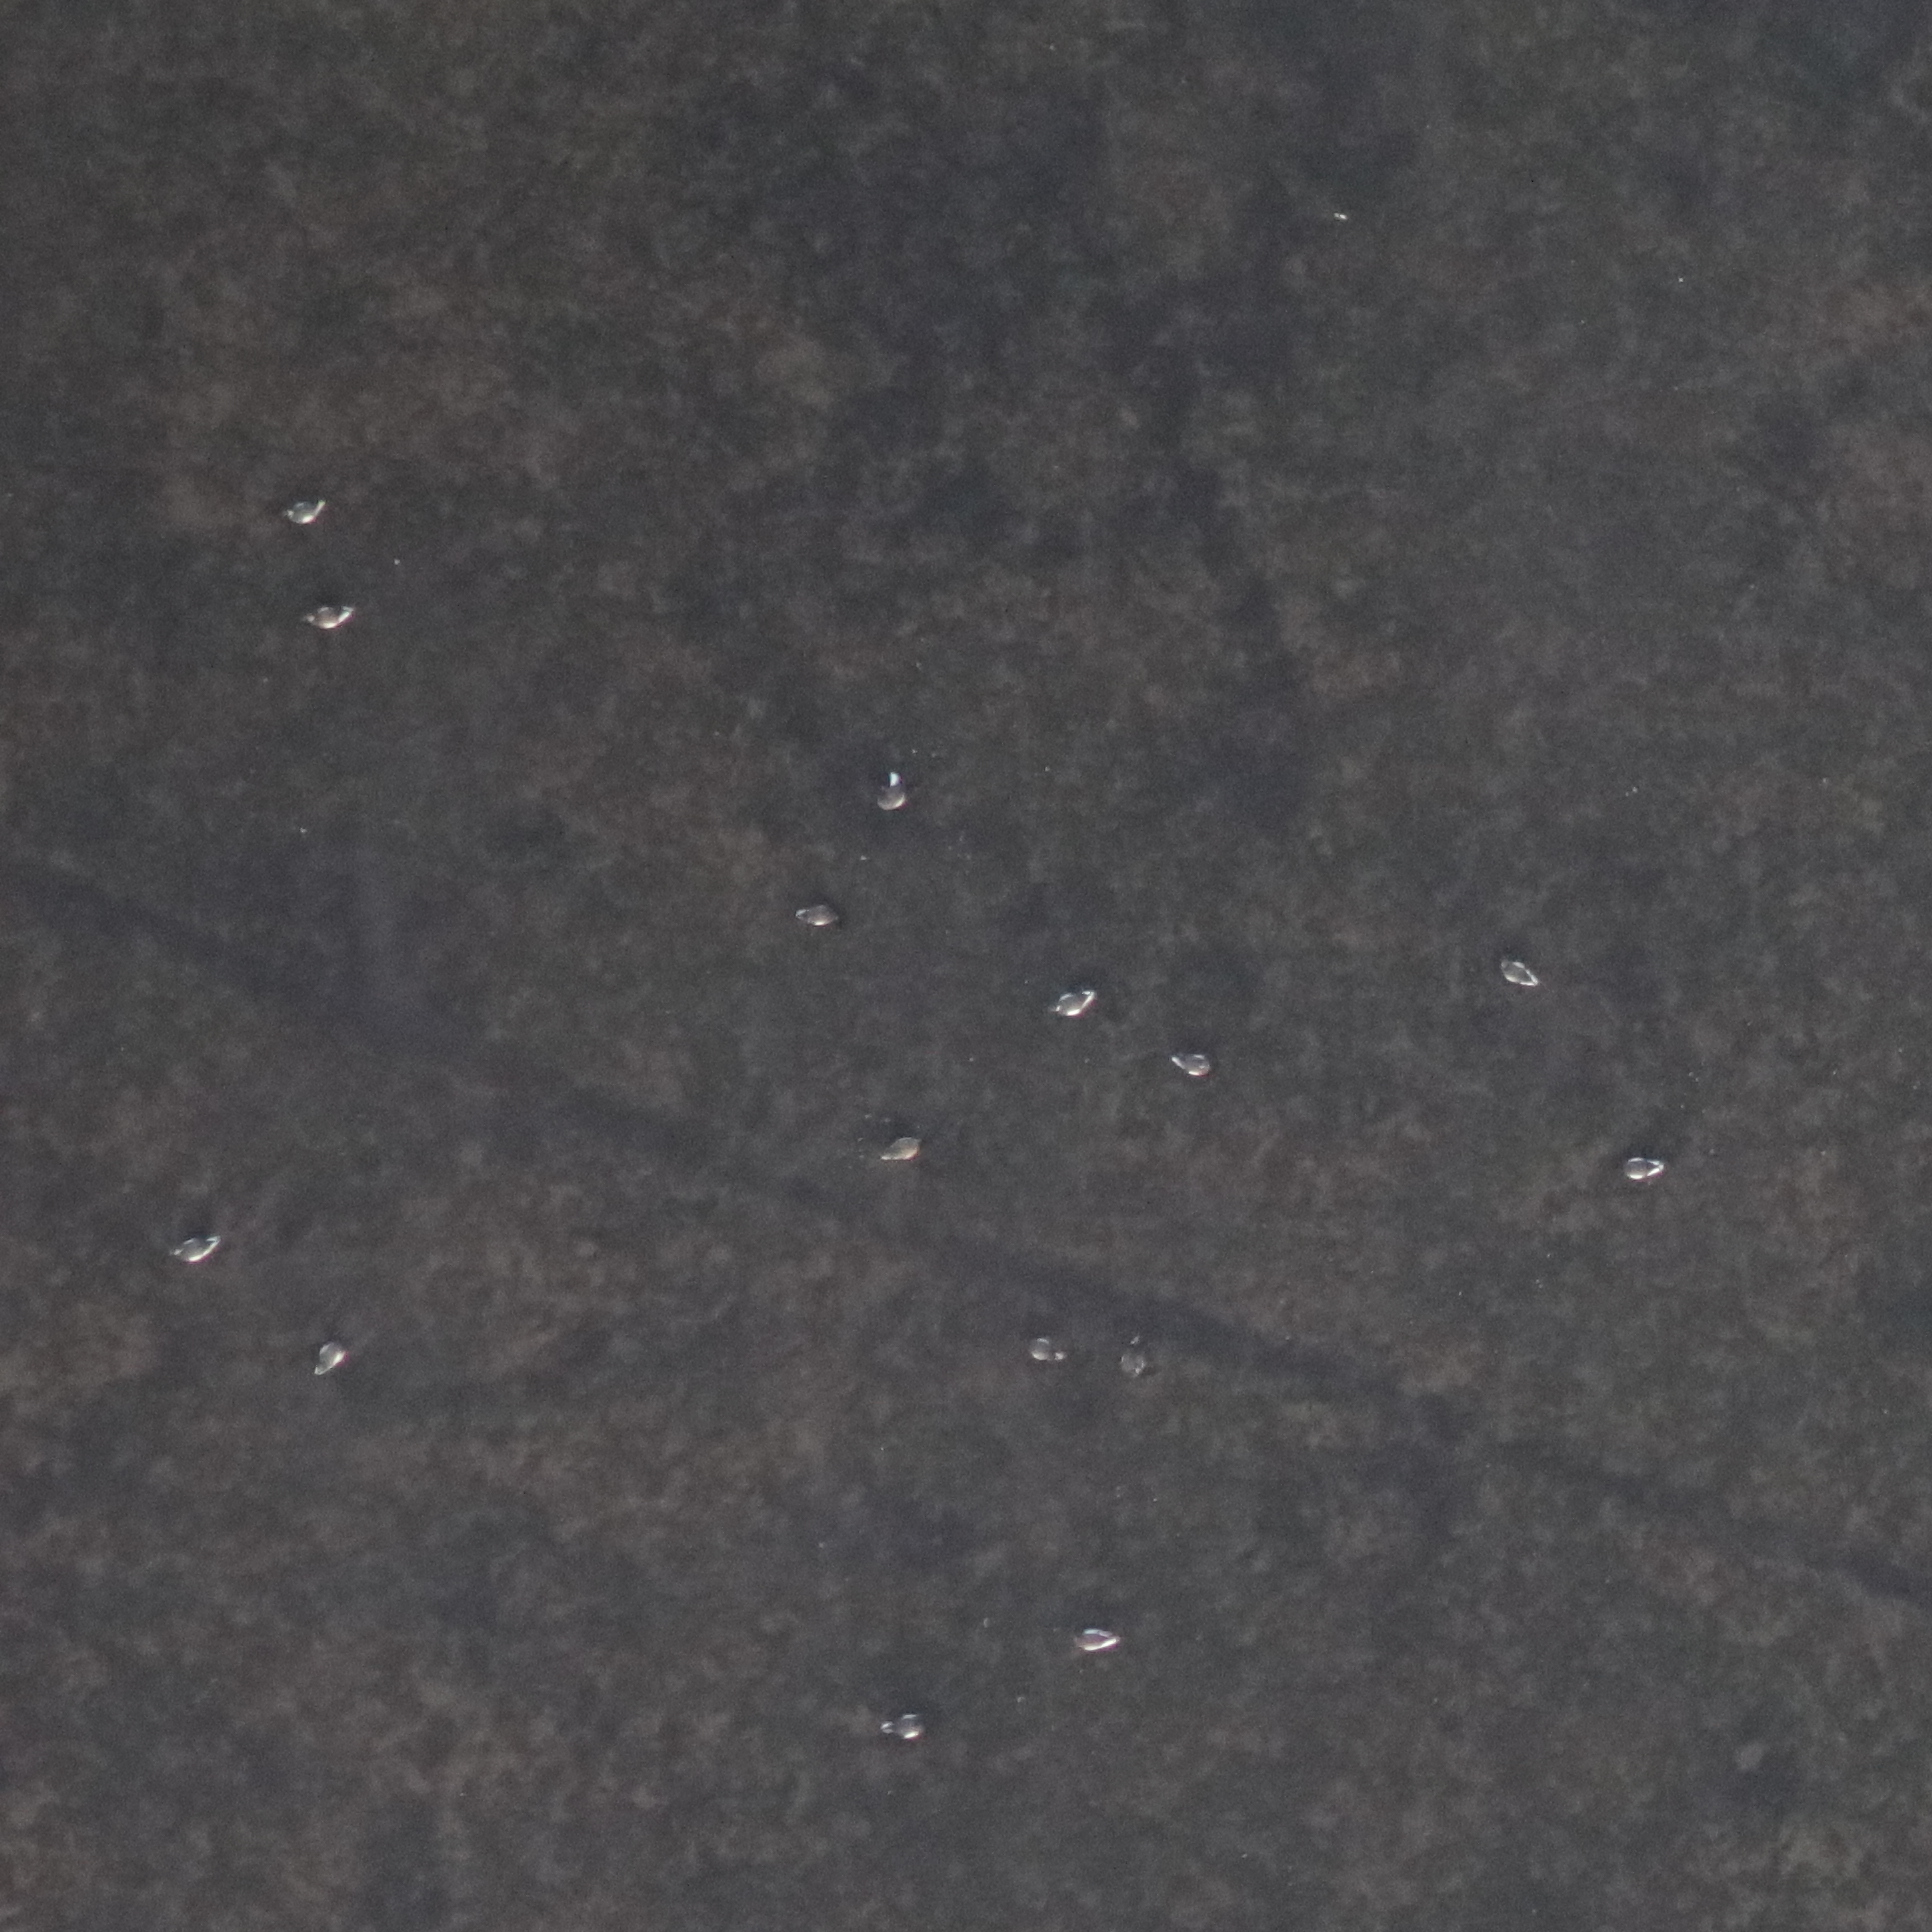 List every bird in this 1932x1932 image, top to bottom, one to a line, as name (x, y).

brant (305, 511)
brant (329, 617)
brant (893, 794)
brant (820, 915)
brant (1517, 973)
brant (1073, 1003)
brant (1194, 1065)
brant (904, 1147)
brant (1640, 1169)
brant (195, 1247)
brant (1044, 1350)
brant (332, 1356)
brant (1134, 1359)
brant (1095, 1640)
brant (905, 1727)